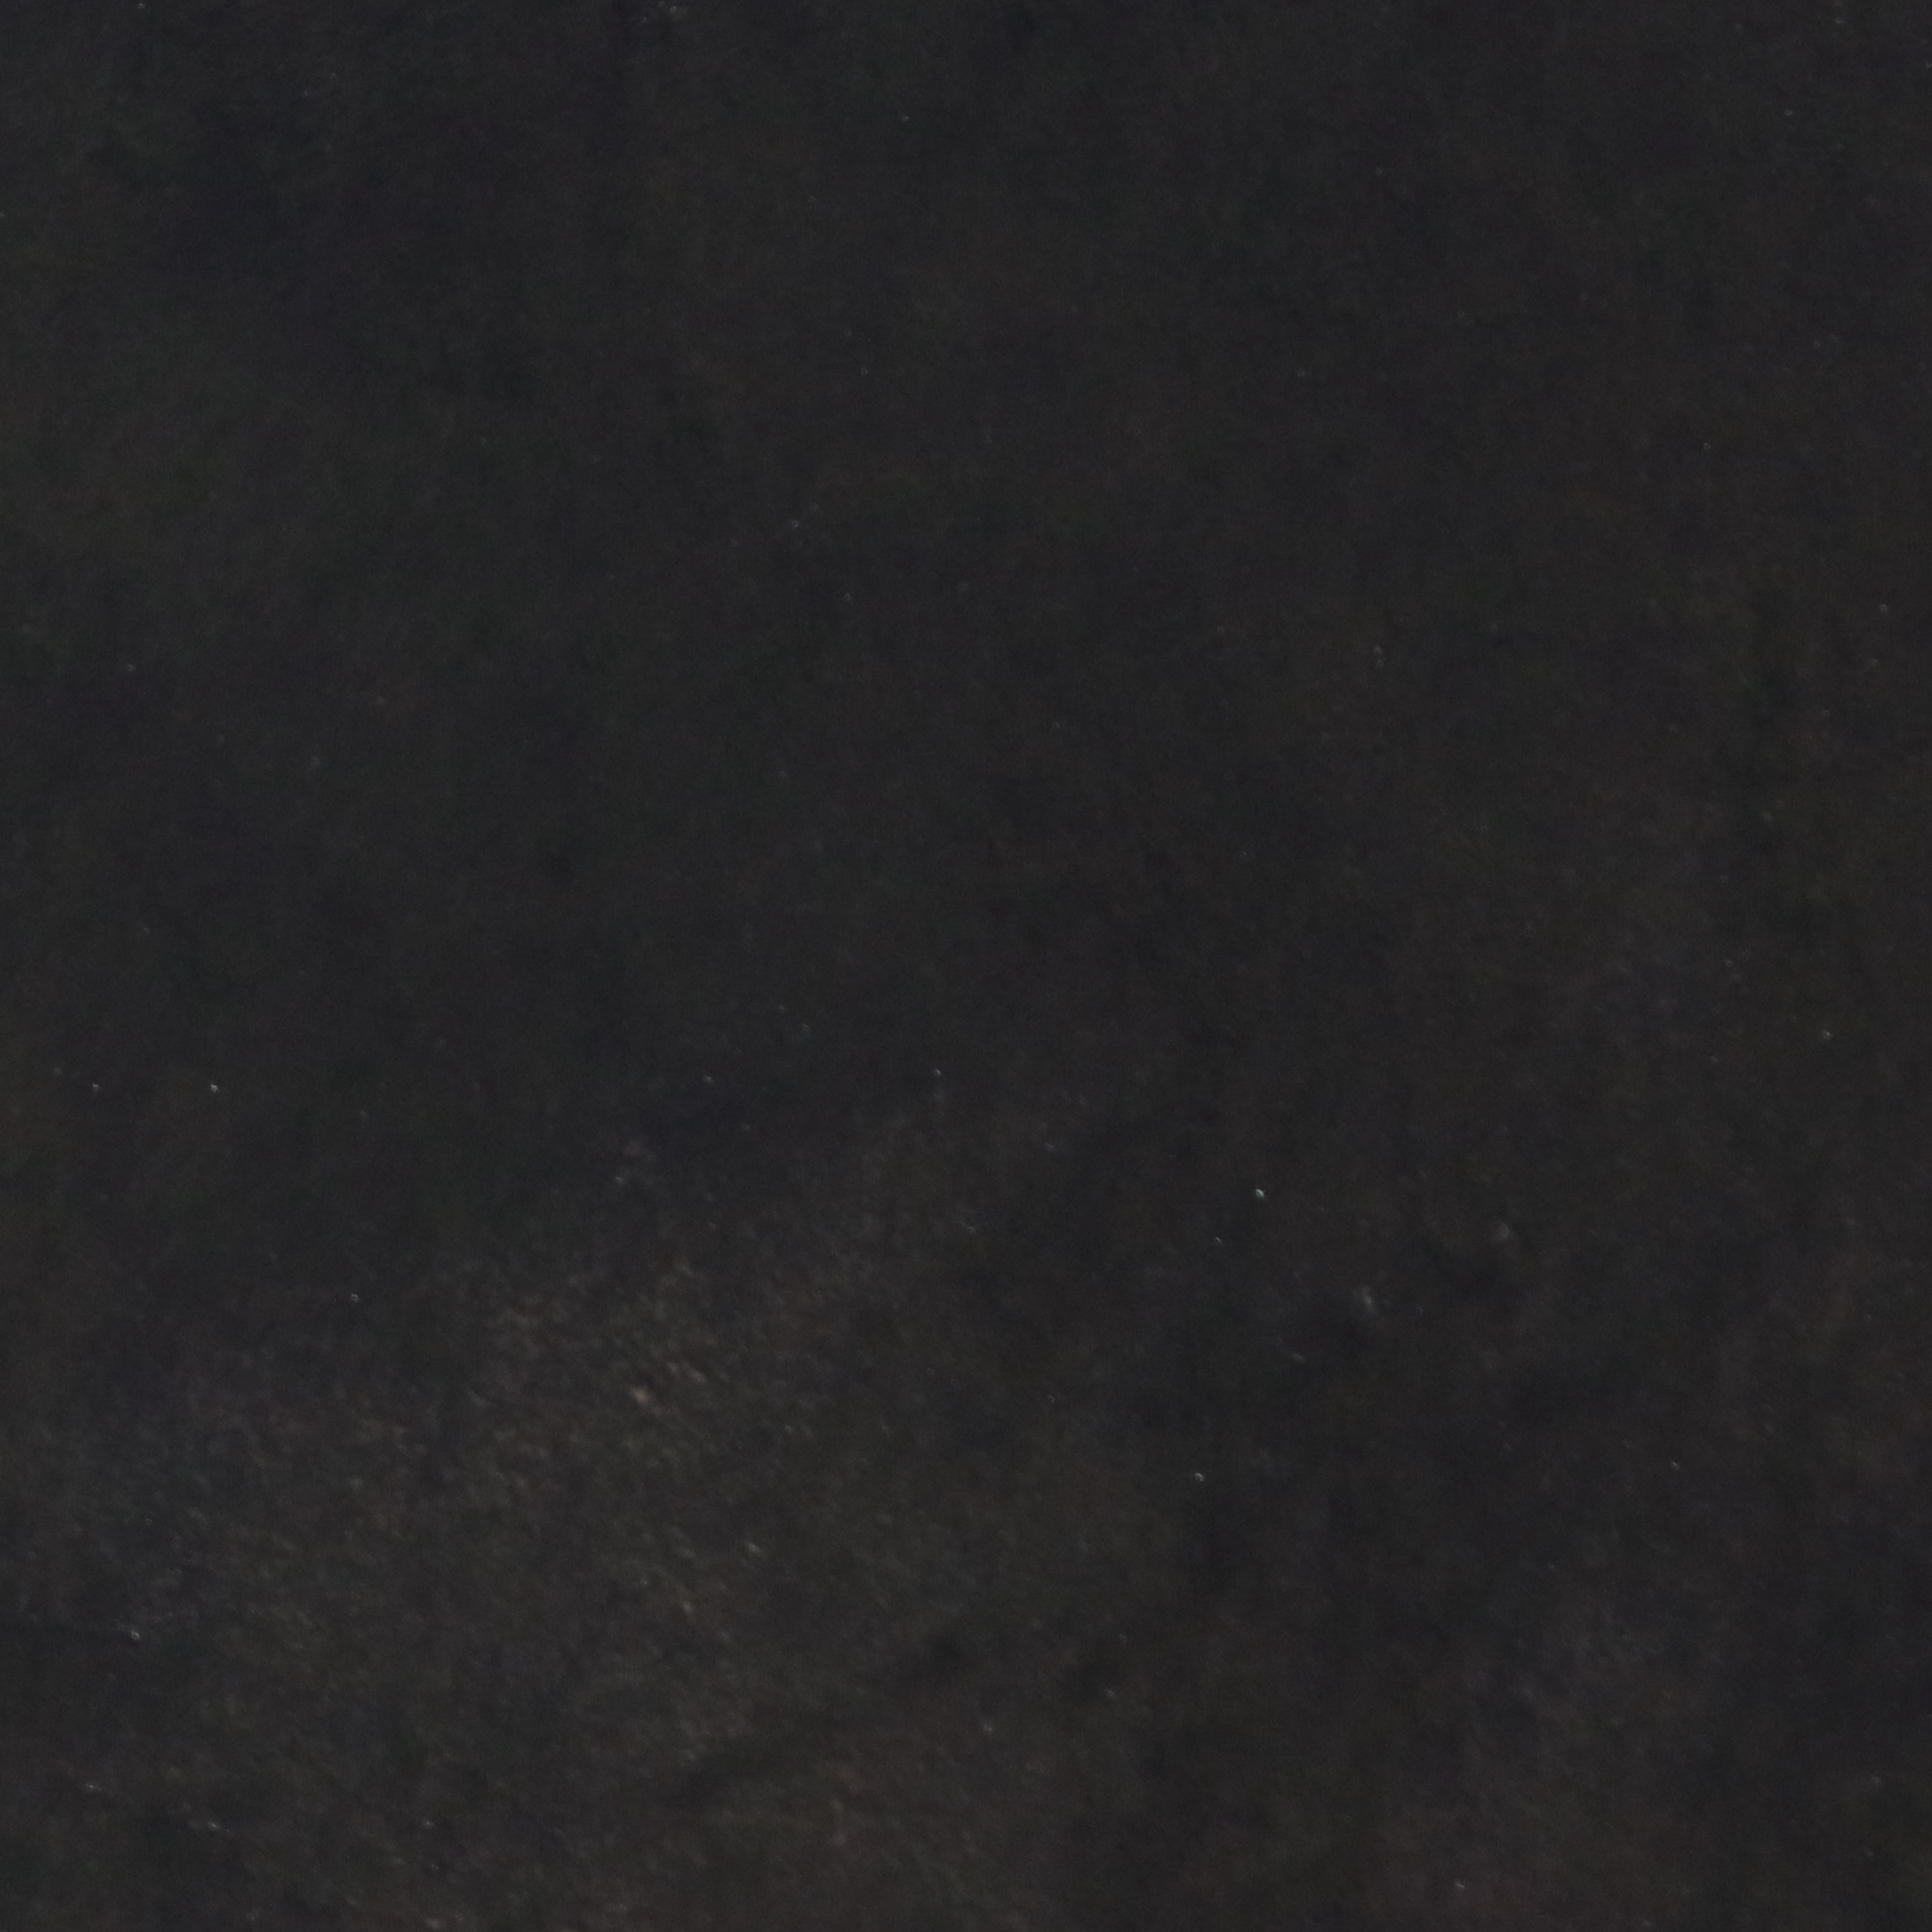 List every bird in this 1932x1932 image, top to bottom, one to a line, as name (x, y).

None